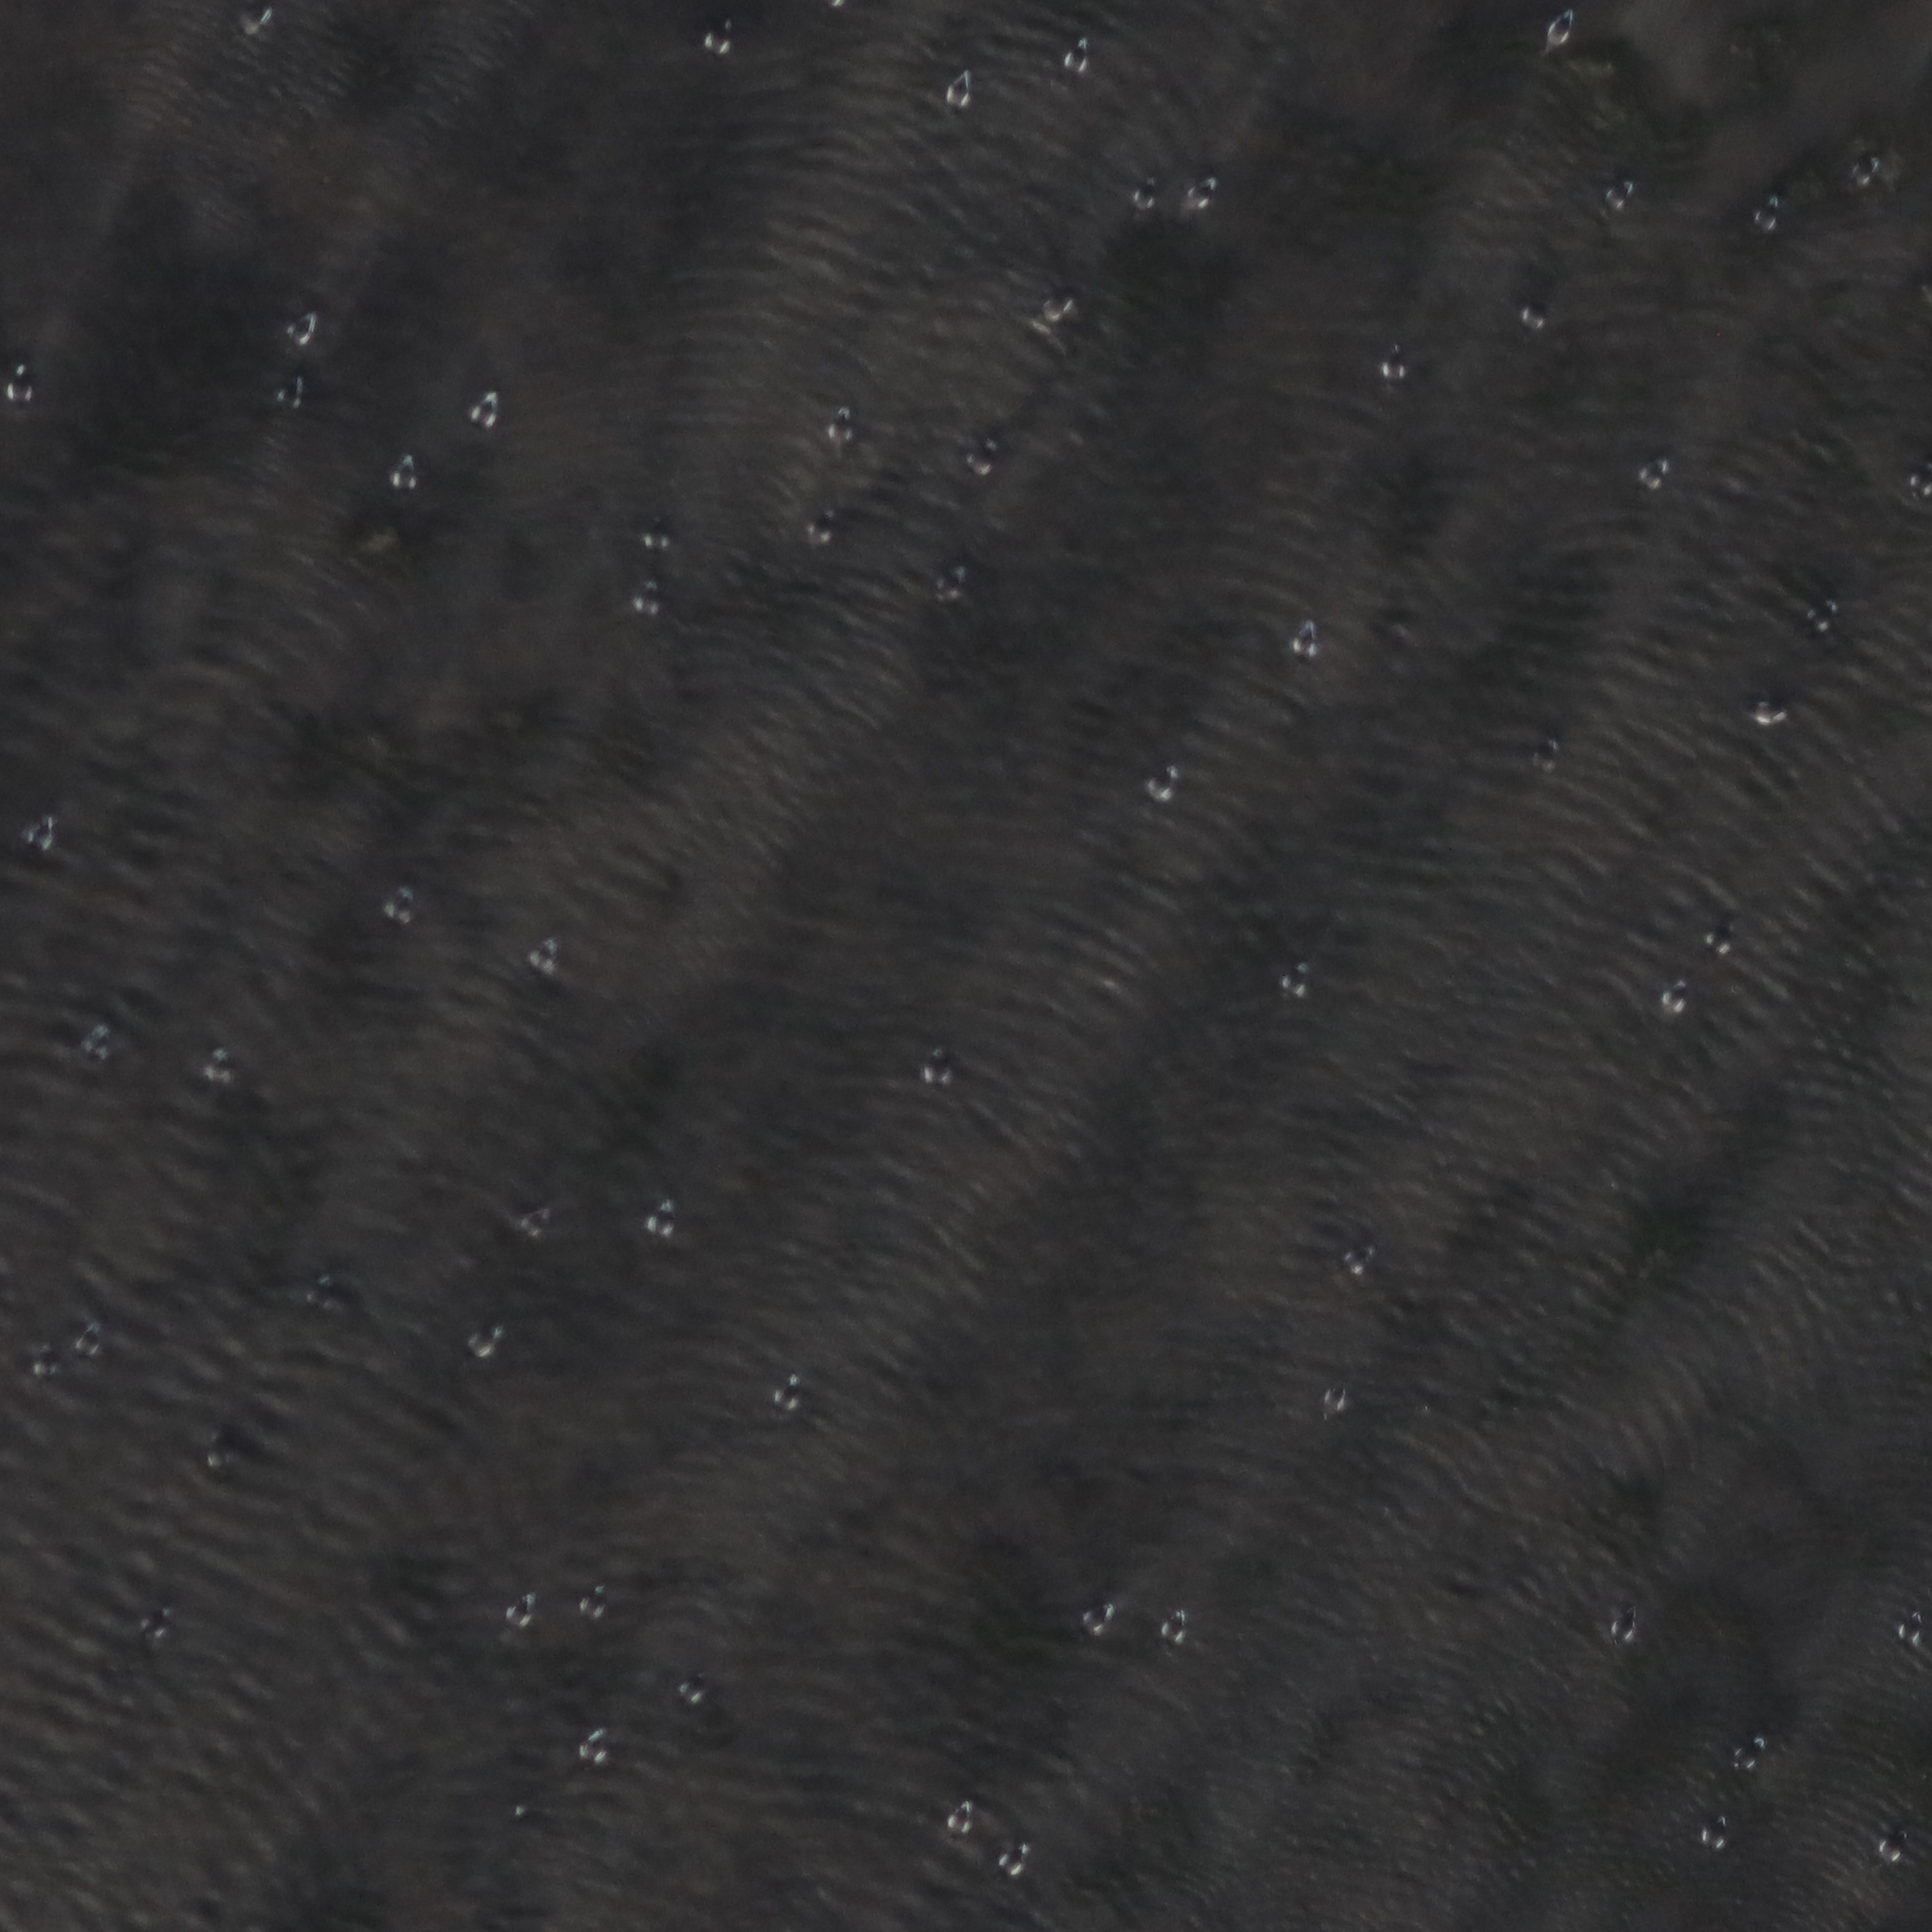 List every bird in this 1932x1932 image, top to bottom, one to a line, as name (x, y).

brant (253, 12)
brant (1558, 32)
brant (713, 40)
brant (1075, 59)
brant (956, 93)
brant (1872, 167)
brant (1140, 201)
brant (1205, 201)
brant (1611, 208)
brant (1767, 212)
brant (1053, 310)
brant (1527, 321)
brant (303, 328)
brant (1392, 369)
brant (19, 387)
brant (288, 402)
brant (483, 413)
brant (838, 429)
brant (979, 457)
brant (1657, 468)
brant (1917, 476)
brant (404, 482)
brant (652, 531)
brant (818, 532)
brant (951, 590)
brant (648, 600)
brant (1827, 617)
brant (1305, 644)
brant (1765, 711)
brant (1553, 751)
brant (1154, 787)
brant (49, 832)
brant (398, 911)
brant (1717, 943)
brant (546, 959)
brant (1297, 990)
brant (1675, 1006)
brant (91, 1039)
brant (224, 1069)
brant (939, 1072)
brant (659, 1219)
brant (532, 1228)
brant (1362, 1261)
brant (319, 1285)
brant (490, 1342)
brant (92, 1352)
brant (49, 1364)
brant (783, 1396)
brant (1333, 1400)
brant (222, 1446)
brant (599, 1603)
brant (522, 1605)
brant (1095, 1621)
brant (1623, 1625)
brant (1174, 1627)
brant (150, 1629)
brant (1908, 1634)
brant (687, 1693)
brant (593, 1746)
brant (1748, 1757)
brant (957, 1821)
brant (1717, 1839)
brant (1891, 1846)
brant (1014, 1860)